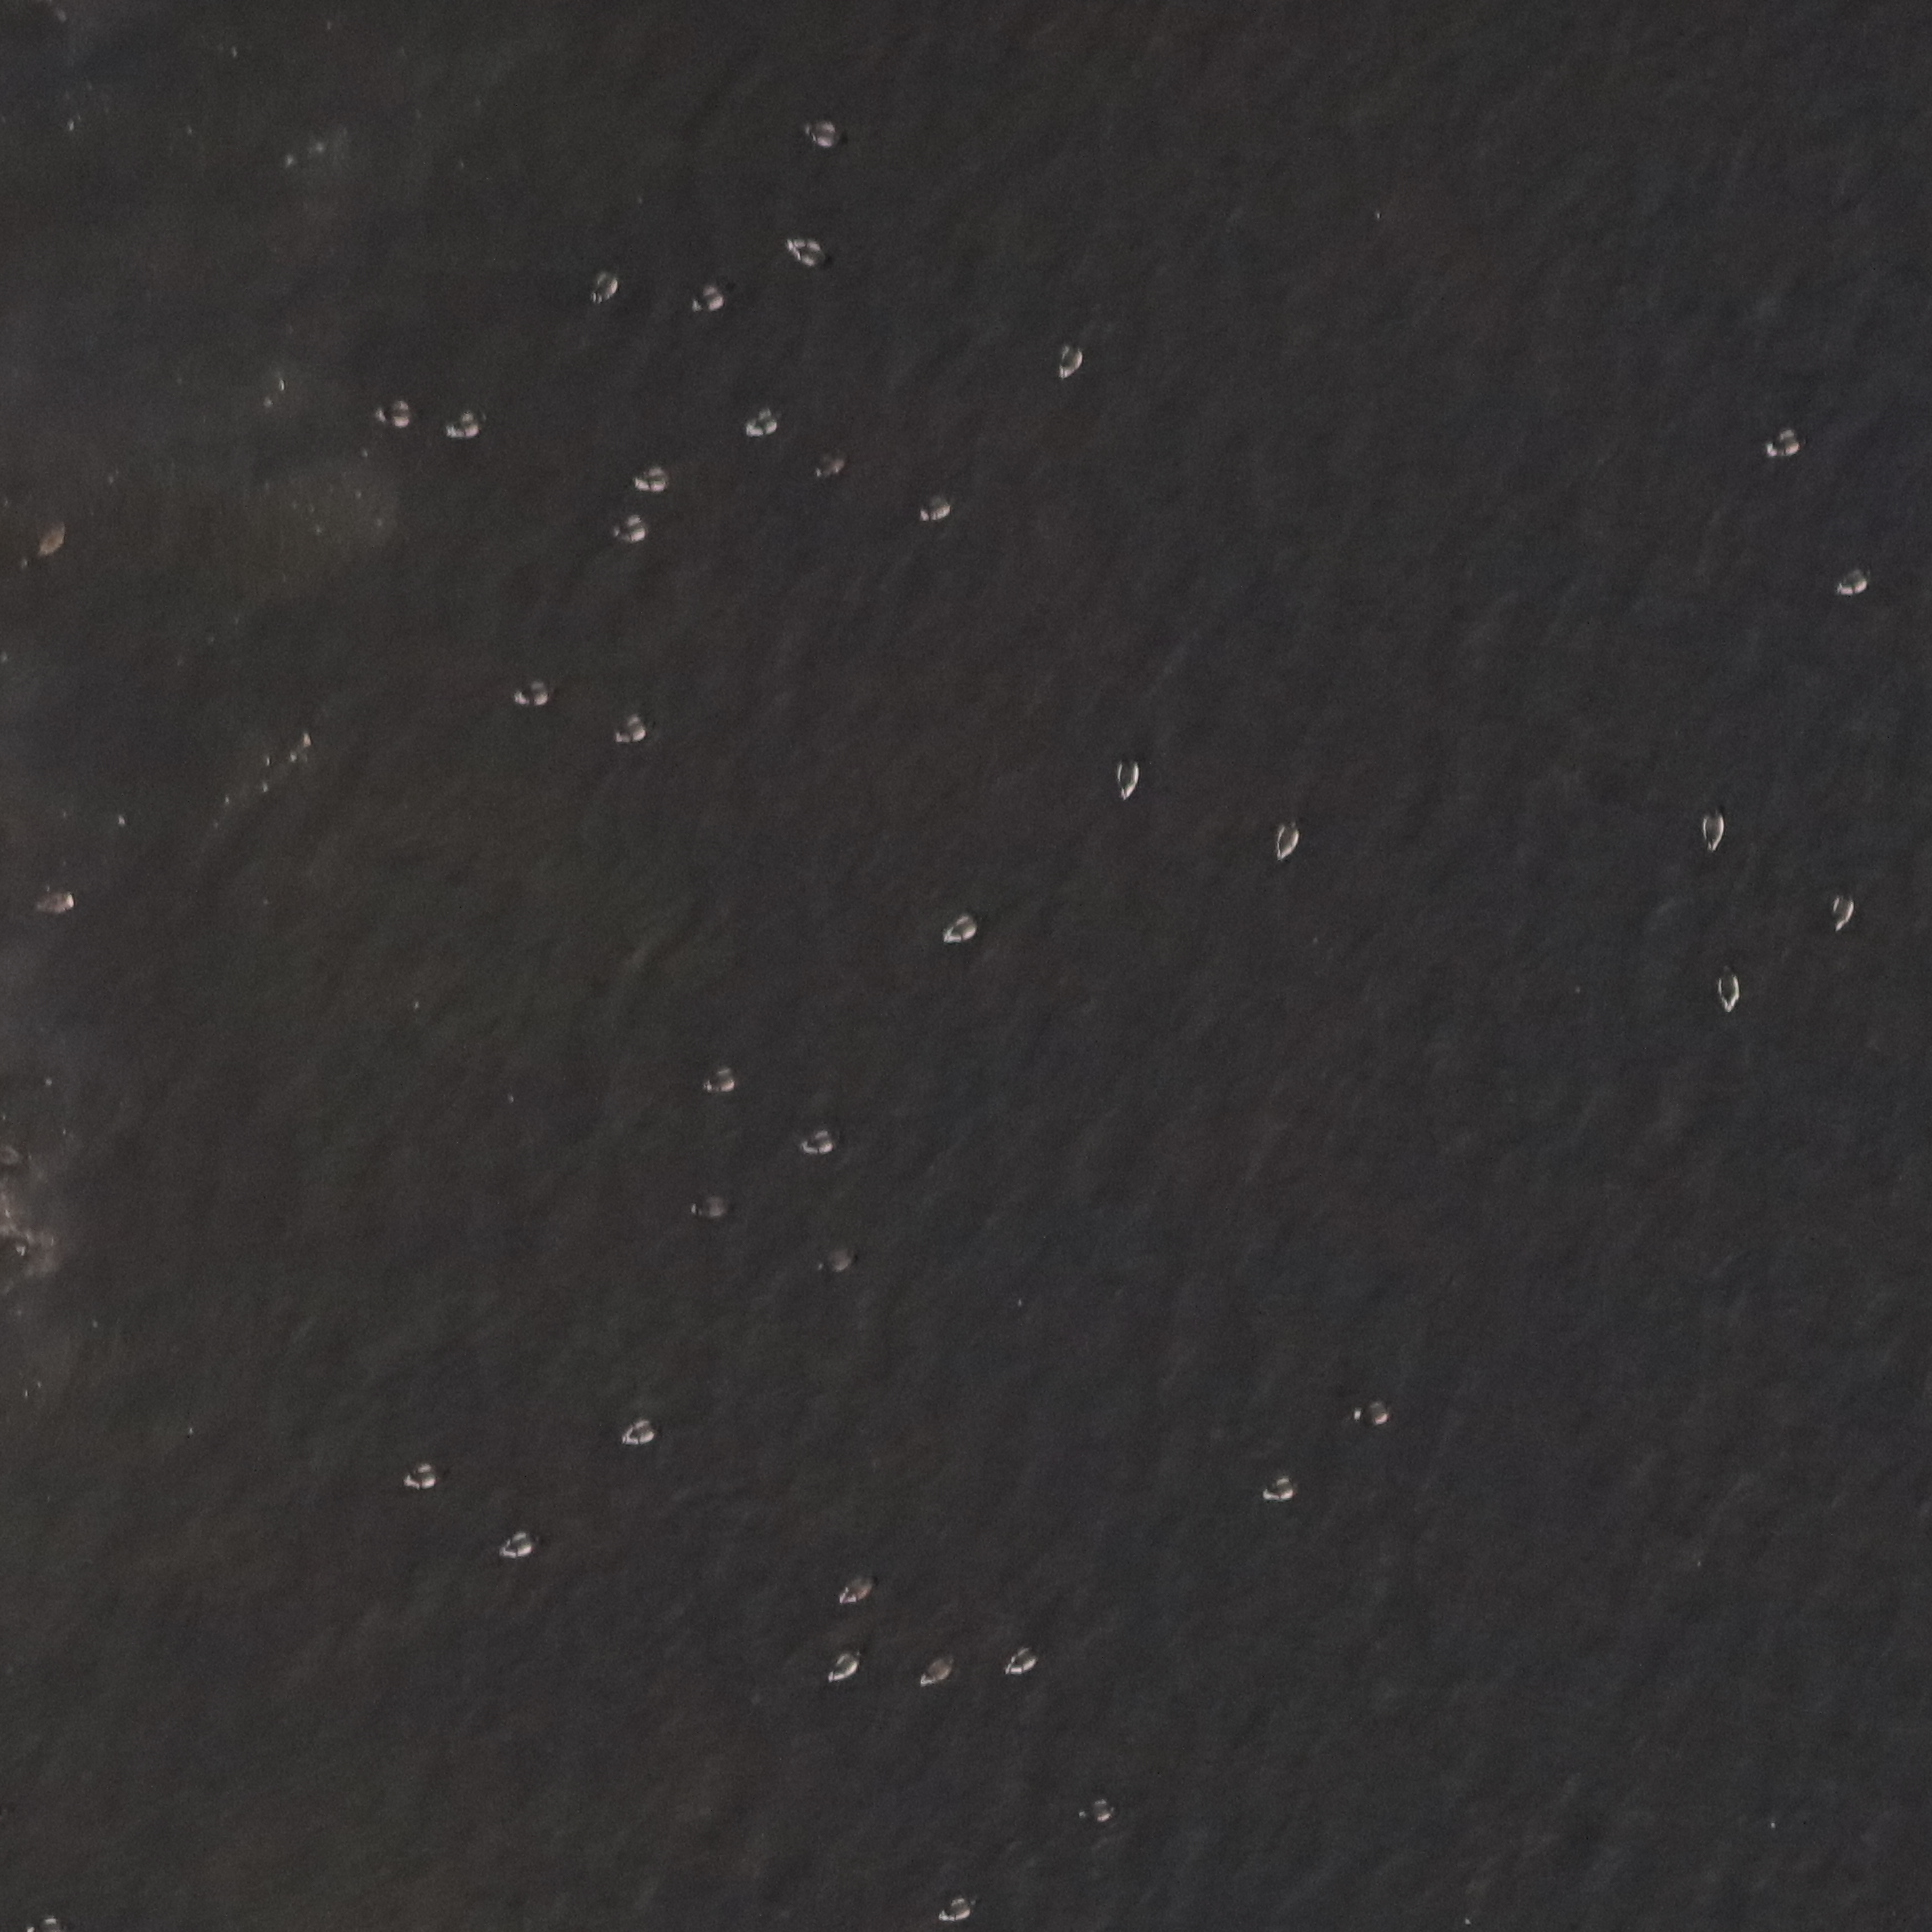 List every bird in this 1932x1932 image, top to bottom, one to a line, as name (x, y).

brant (823, 133)
brant (808, 251)
brant (604, 286)
brant (708, 297)
brant (1070, 358)
brant (396, 413)
brant (763, 422)
brant (466, 426)
brant (1784, 442)
brant (828, 463)
brant (651, 479)
brant (936, 509)
brant (630, 527)
other bird (51, 544)
brant (1855, 578)
brant (533, 694)
brant (634, 727)
brant (1128, 777)
brant (1715, 828)
brant (1287, 839)
other bird (53, 904)
brant (1846, 908)
brant (963, 926)
brant (1730, 988)
brant (721, 1079)
brant (819, 1142)
other bird (10, 1156)
brant (712, 1207)
brant (838, 1258)
brant (1373, 1413)
brant (643, 1430)
brant (419, 1477)
brant (1281, 1486)
brant (520, 1545)
brant (859, 1589)
brant (1022, 1660)
brant (845, 1663)
brant (937, 1670)
brant (1100, 1809)
brant (958, 1909)
brant (48, 1930)